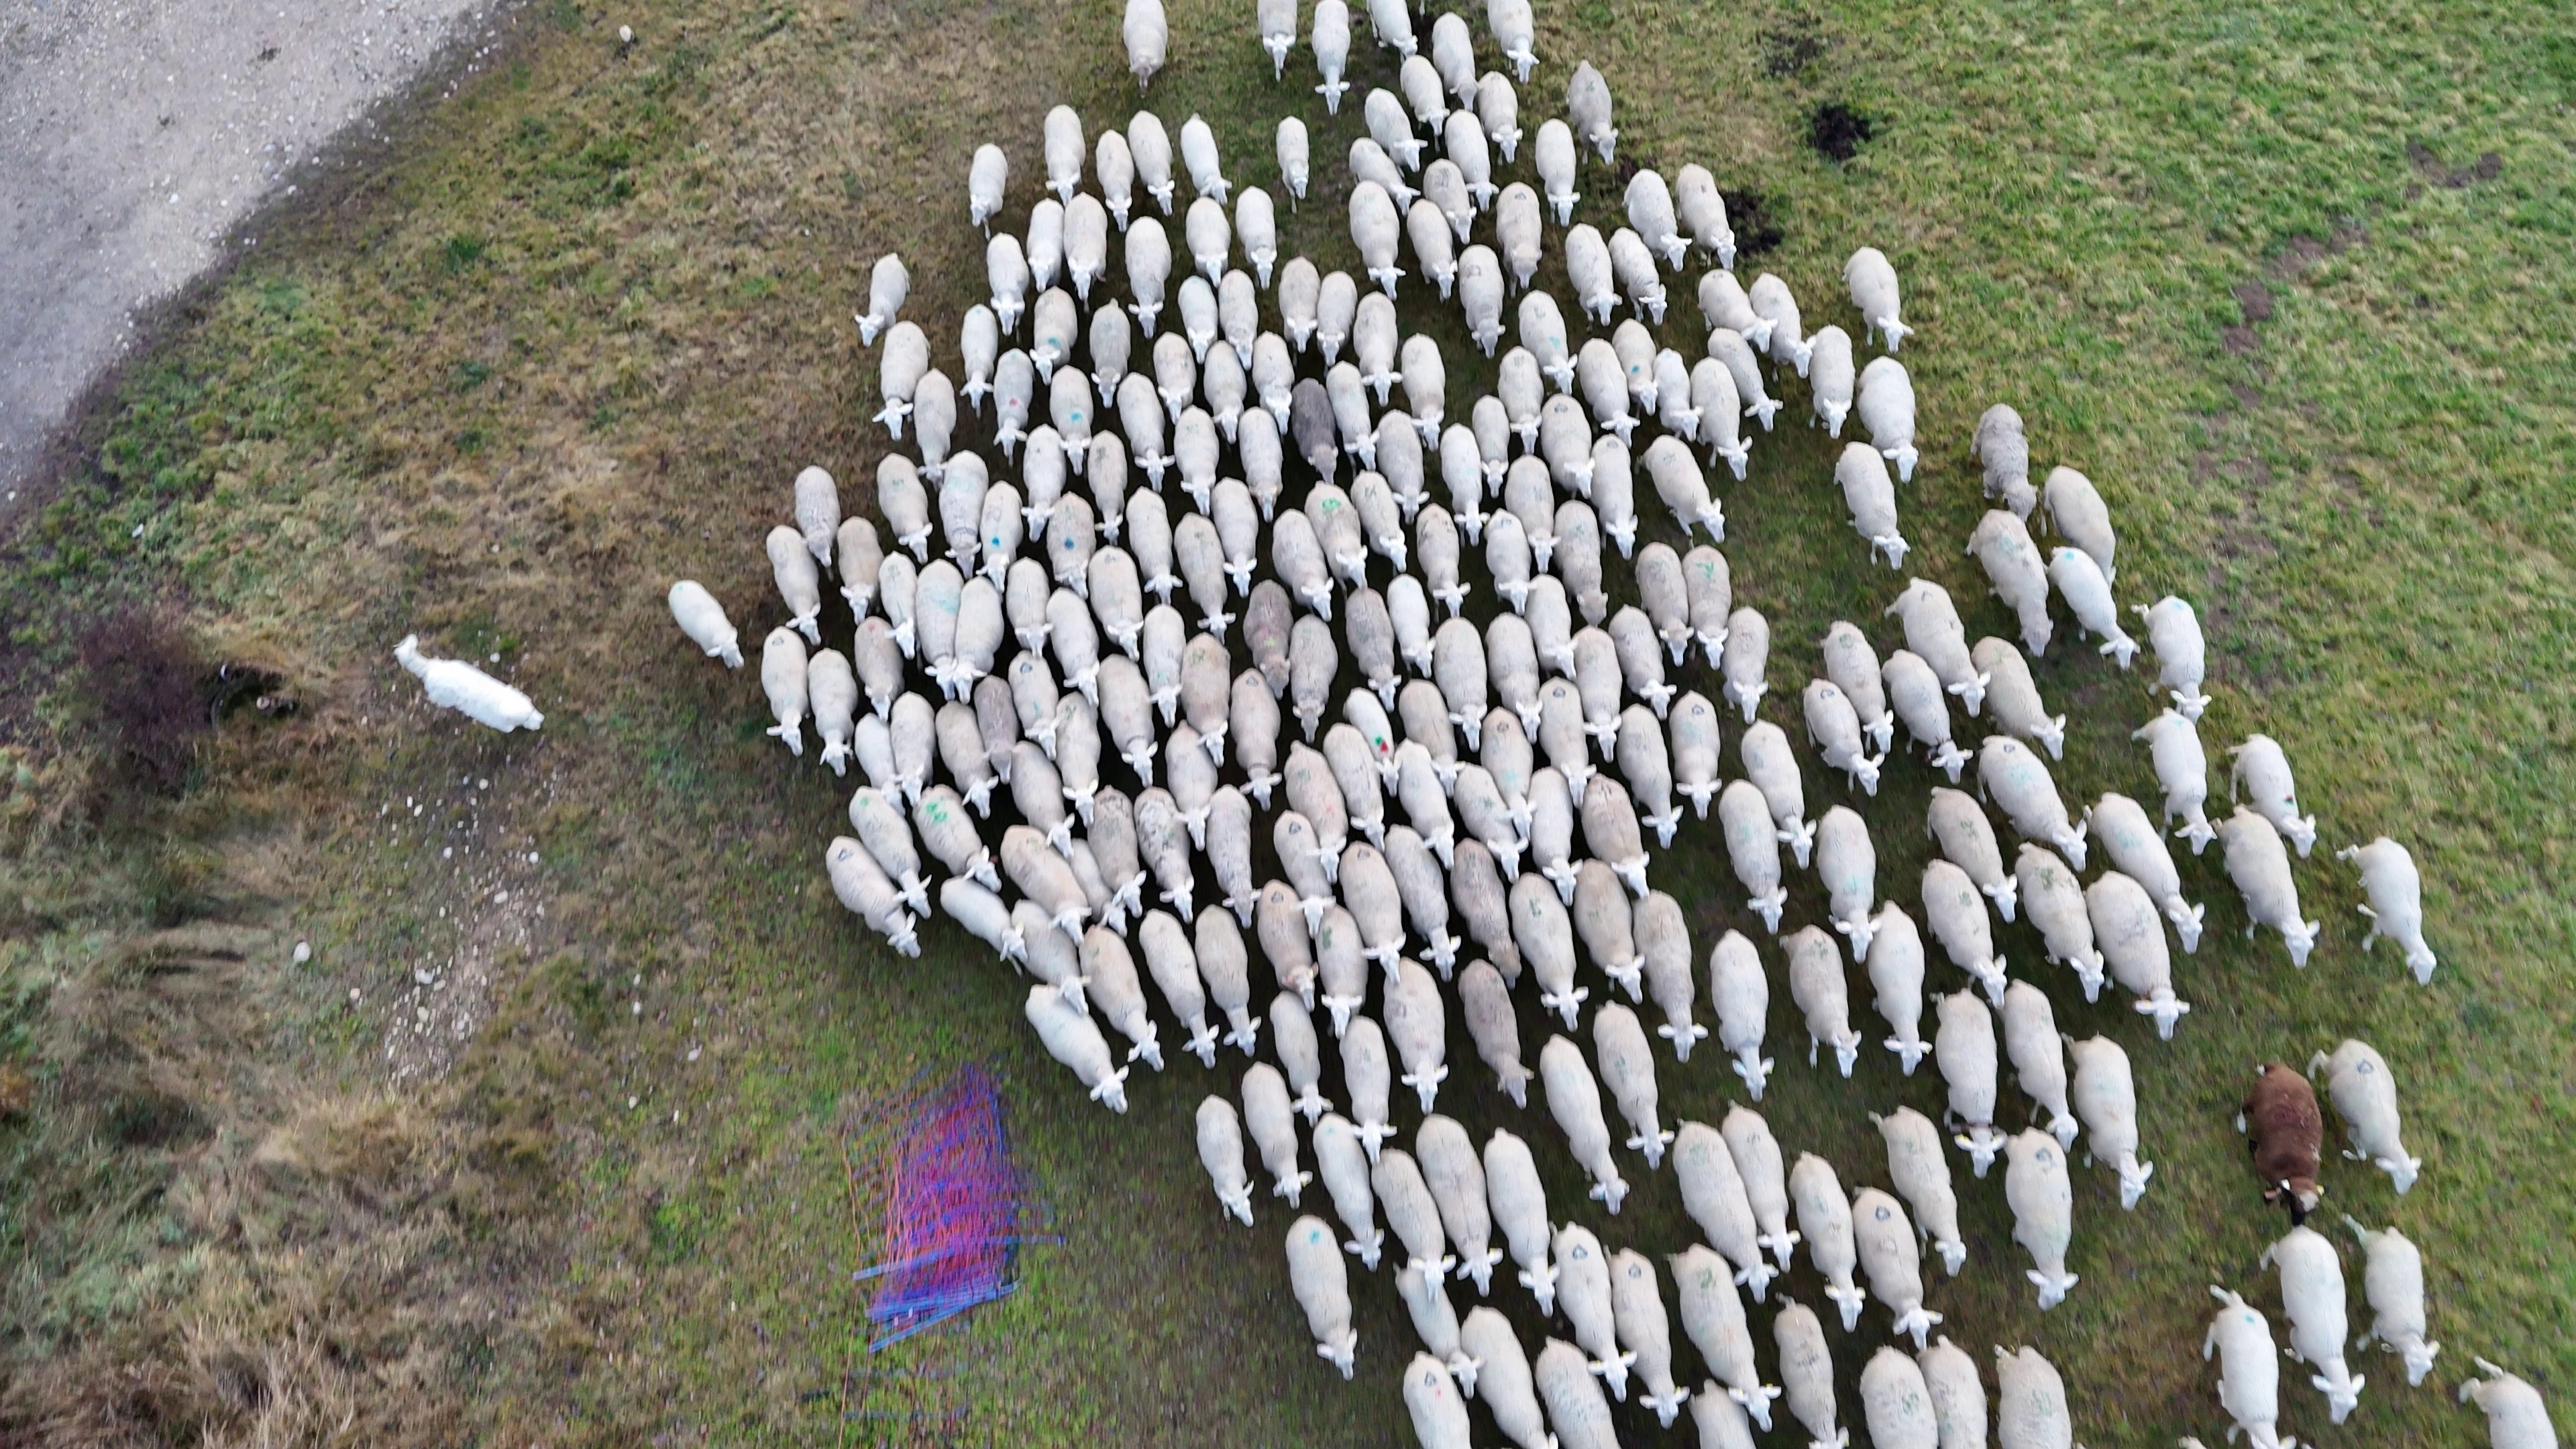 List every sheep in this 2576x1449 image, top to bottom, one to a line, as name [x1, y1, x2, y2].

sheep [1123, 0, 1167, 95]
sheep [1257, 0, 1297, 84]
sheep [1310, 0, 1353, 118]
sheep [1362, 0, 1418, 58]
sheep [1487, 0, 1539, 86]
sheep [1428, 13, 1478, 113]
sheep [1400, 56, 1447, 140]
sheep [1565, 60, 1618, 171]
sheep [1473, 70, 1522, 167]
sheep [1362, 88, 1424, 175]
sheep [1044, 104, 1085, 207]
sheep [1443, 109, 1495, 214]
sheep [1128, 109, 1178, 216]
sheep [1179, 111, 1231, 210]
sheep [1275, 116, 1309, 213]
sheep [1536, 118, 1579, 227]
sheep [1096, 129, 1134, 234]
sheep [1346, 137, 1414, 219]
sheep [967, 143, 1010, 227]
sheep [1421, 157, 1476, 246]
sheep [1673, 163, 1737, 273]
sheep [1622, 170, 1689, 273]
sheep [1348, 179, 1406, 302]
sheep [1496, 181, 1544, 292]
sheep [1234, 184, 1278, 291]
sheep [1064, 190, 1107, 300]
sheep [1025, 194, 1064, 292]
sheep [1186, 197, 1233, 290]
sheep [1405, 200, 1458, 303]
sheep [1125, 215, 1172, 340]
sheep [1564, 222, 1621, 326]
sheep [1606, 229, 1668, 326]
sheep [987, 233, 1028, 338]
sheep [1459, 245, 1506, 358]
sheep [1840, 245, 1914, 354]
sheep [853, 252, 912, 348]
sheep [1277, 253, 1322, 353]
sheep [1217, 266, 1258, 373]
sheep [1315, 266, 1360, 369]
sheep [1696, 269, 1773, 357]
sheep [1178, 270, 1220, 368]
sheep [1748, 272, 1808, 378]
sheep [1031, 286, 1079, 384]
sheep [1353, 289, 1400, 412]
sheep [1517, 290, 1576, 396]
sheep [1088, 295, 1132, 410]
sheep [960, 305, 1001, 421]
sheep [1611, 318, 1659, 420]
sheep [872, 321, 931, 443]
sheep [1807, 324, 1856, 442]
sheep [1706, 327, 1783, 435]
sheep [1251, 330, 1296, 434]
sheep [1151, 331, 1196, 425]
sheep [1397, 332, 1447, 453]
sheep [1572, 338, 1641, 450]
sheep [1202, 340, 1248, 448]
sheep [1652, 347, 1701, 446]
sheep [1497, 347, 1545, 456]
sheep [991, 348, 1036, 465]
sheep [1858, 355, 1920, 486]
sheep [1689, 357, 1752, 484]
sheep [1324, 360, 1376, 473]
sheep [1049, 364, 1095, 477]
sheep [913, 368, 956, 487]
sheep [1116, 372, 1175, 491]
sheep [1289, 378, 1340, 486]
sheep [1536, 391, 1596, 506]
sheep [1471, 394, 1509, 501]
sheep [1971, 404, 2038, 523]
sheep [1174, 405, 1221, 518]
sheep [1237, 406, 1283, 524]
sheep [1371, 410, 1428, 524]
sheep [1440, 421, 1484, 550]
sheep [1020, 424, 1068, 542]
sheep [1085, 430, 1128, 547]
sheep [1589, 432, 1640, 562]
sheep [1639, 434, 1726, 548]
sheep [1832, 442, 1911, 573]
sheep [938, 451, 988, 579]
sheep [877, 453, 932, 565]
sheep [1503, 455, 1556, 577]
sheep [2040, 465, 2119, 585]
sheep [795, 466, 841, 577]
sheep [1348, 471, 1409, 575]
sheep [1211, 478, 1261, 599]
sheep [978, 480, 1026, 598]
sheep [1302, 481, 1369, 594]
sheep [1124, 486, 1180, 606]
sheep [1044, 491, 1097, 599]
sheep [1551, 499, 1608, 629]
sheep [1414, 503, 1471, 618]
sheep [1482, 508, 1533, 615]
sheep [1269, 509, 1335, 625]
sheep [1964, 509, 2055, 658]
sheep [1171, 512, 1235, 645]
sheep [835, 516, 882, 625]
sheep [765, 524, 824, 651]
sheep [1636, 542, 1694, 666]
sheep [1681, 542, 1730, 672]
sheep [1086, 546, 1145, 662]
sheep [2046, 547, 2141, 672]
sheep [878, 550, 919, 663]
sheep [914, 558, 963, 684]
sheep [1004, 558, 1052, 657]
sheep [1385, 574, 1433, 680]
sheep [951, 576, 1007, 705]
sheep [1525, 576, 1576, 686]
sheep [1885, 577, 1986, 717]
sheep [1242, 580, 1294, 704]
sheep [668, 580, 745, 672]
sheep [1343, 584, 1400, 713]
sheep [1046, 587, 1100, 708]
sheep [2132, 596, 2211, 725]
sheep [1141, 601, 1186, 731]
sheep [1608, 604, 1677, 719]
sheep [1719, 606, 1772, 727]
sheep [1483, 608, 1542, 747]
sheep [1427, 612, 1490, 755]
sheep [1287, 613, 1337, 745]
sheep [852, 615, 905, 723]
sheep [1569, 620, 1623, 765]
sheep [1819, 621, 1896, 756]
sheep [762, 626, 808, 760]
sheep [1179, 633, 1233, 771]
sheep [1971, 636, 2067, 763]
sheep [808, 647, 857, 779]
sheep [1006, 649, 1061, 769]
sheep [1880, 650, 1973, 784]
sheep [1096, 654, 1162, 791]
sheep [1228, 668, 1283, 813]
sheep [1536, 672, 1594, 814]
sheep [1395, 674, 1460, 803]
sheep [973, 675, 1019, 786]
sheep [1801, 678, 1884, 799]
sheep [1342, 687, 1399, 797]
sheep [1670, 686, 1724, 823]
sheep [888, 692, 937, 812]
sheep [1054, 691, 1102, 832]
sheep [934, 698, 999, 822]
sheep [1615, 704, 1685, 851]
sheep [1478, 704, 1535, 851]
sheep [2131, 706, 2217, 857]
sheep [852, 712, 905, 816]
sheep [1741, 715, 1817, 870]
sheep [1164, 716, 1220, 853]
sheep [1321, 718, 1387, 856]
sheep [2225, 734, 2320, 860]
sheep [1393, 735, 1457, 874]
sheep [1976, 735, 2092, 875]
sheep [1008, 741, 1077, 864]
sheep [1280, 741, 1349, 889]
sheep [1452, 764, 1523, 888]
sheep [1526, 764, 1580, 910]
sheep [1580, 774, 1654, 902]
sheep [1716, 779, 1791, 936]
sheep [1089, 781, 1147, 918]
sheep [1205, 782, 1258, 931]
sheep [1133, 782, 1196, 927]
sheep [848, 785, 934, 922]
sheep [914, 785, 1002, 895]
sheep [1926, 786, 2019, 926]
sheep [2082, 792, 2208, 955]
sheep [2213, 805, 2323, 970]
sheep [1814, 806, 1880, 965]
sheep [1271, 810, 1335, 941]
sheep [1383, 824, 1463, 983]
sheep [1001, 825, 1090, 947]
sheep [826, 835, 921, 961]
sheep [2336, 836, 2437, 988]
sheep [1069, 838, 1127, 937]
sheep [1449, 839, 1525, 993]
sheep [1337, 841, 1408, 981]
sheep [2013, 843, 2110, 1007]
sheep [1571, 858, 1647, 1007]
sheep [1919, 859, 2011, 1017]
sheep [2086, 870, 2190, 1043]
sheep [1506, 872, 1590, 1035]
sheep [940, 876, 1028, 975]
sheep [1251, 879, 1319, 1018]
sheep [1631, 891, 1711, 1065]
sheep [1007, 895, 1093, 1021]
sheep [1863, 899, 1934, 1078]
sheep [1192, 903, 1262, 1060]
sheep [1314, 906, 1371, 1041]
sheep [1138, 908, 1219, 1070]
sheep [1081, 921, 1166, 1072]
sheep [1781, 924, 1864, 1078]
sheep [1708, 929, 1777, 1102]
sheep [1382, 957, 1451, 1115]
sheep [1456, 960, 1536, 1113]
sheep [2002, 979, 2081, 1151]
sheep [1023, 984, 1131, 1116]
sheep [1930, 985, 2009, 1180]
sheep [1268, 988, 1331, 1127]
sheep [1592, 1000, 1674, 1173]
sheep [1340, 1015, 1398, 1164]
sheep [1536, 1034, 1632, 1217]
sheep [2065, 1034, 2156, 1214]
sheep [2309, 1038, 2422, 1198]
sheep [1240, 1059, 1312, 1208]
sheep [2236, 1060, 2328, 1214]
sheep [1194, 1094, 1257, 1230]
sheep [1721, 1100, 1802, 1276]
sheep [1870, 1104, 1971, 1279]
sheep [1311, 1108, 1388, 1272]
sheep [1415, 1112, 1505, 1298]
sheep [1668, 1113, 1774, 1305]
sheep [1481, 1126, 1560, 1314]
sheep [1999, 1126, 2082, 1311]
sheep [1372, 1144, 1456, 1297]
sheep [1789, 1149, 1867, 1333]
sheep [1850, 1186, 1942, 1352]
sheep [1285, 1213, 1361, 1384]
sheep [2346, 1214, 2440, 1389]
sheep [1550, 1218, 1634, 1405]
sheep [2257, 1225, 2365, 1423]
sheep [1666, 1242, 1781, 1433]
sheep [1608, 1248, 1690, 1430]
sheep [1392, 1252, 1483, 1403]
sheep [2199, 1279, 2285, 1446]
sheep [1775, 1294, 1849, 1446]
sheep [1461, 1306, 1560, 1448]
sheep [1534, 1334, 1622, 1449]
sheep [1919, 1336, 1994, 1448]
sheep [1987, 1337, 2076, 1447]
sheep [1856, 1345, 1943, 1448]
sheep [1400, 1350, 1479, 1448]
sheep [2456, 1354, 2563, 1447]
sheep [1686, 1378, 1761, 1449]